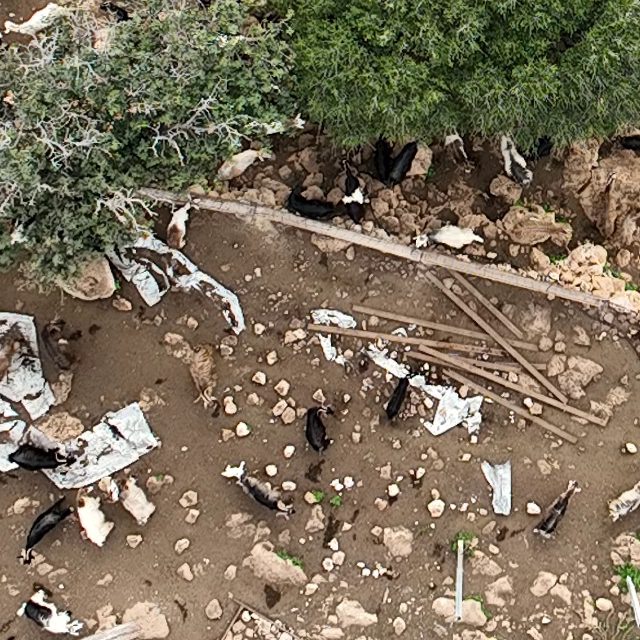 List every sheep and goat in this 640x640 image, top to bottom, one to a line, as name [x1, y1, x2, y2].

goat [101, 2, 130, 22]
goat [6, 3, 70, 37]
goat [0, 22, 5, 49]
goat [241, 113, 305, 137]
goat [443, 124, 475, 173]
goat [500, 132, 533, 185]
goat [617, 134, 639, 151]
goat [373, 136, 393, 182]
goat [536, 136, 554, 156]
goat [387, 141, 419, 188]
goat [216, 148, 270, 182]
goat [341, 160, 365, 224]
goat [598, 172, 616, 237]
goat [289, 185, 334, 219]
goat [166, 198, 201, 248]
goat [612, 204, 639, 244]
goat [510, 214, 566, 245]
goat [414, 224, 485, 248]
goat [43, 320, 79, 371]
goat [0, 338, 12, 404]
goat [186, 342, 217, 409]
goat [386, 370, 412, 419]
goat [306, 402, 334, 451]
goat [8, 444, 76, 470]
goat [239, 470, 296, 521]
goat [115, 475, 157, 525]
goat [609, 476, 639, 522]
goat [532, 478, 582, 537]
goat [77, 485, 115, 547]
goat [17, 495, 74, 564]
goat [18, 590, 84, 636]